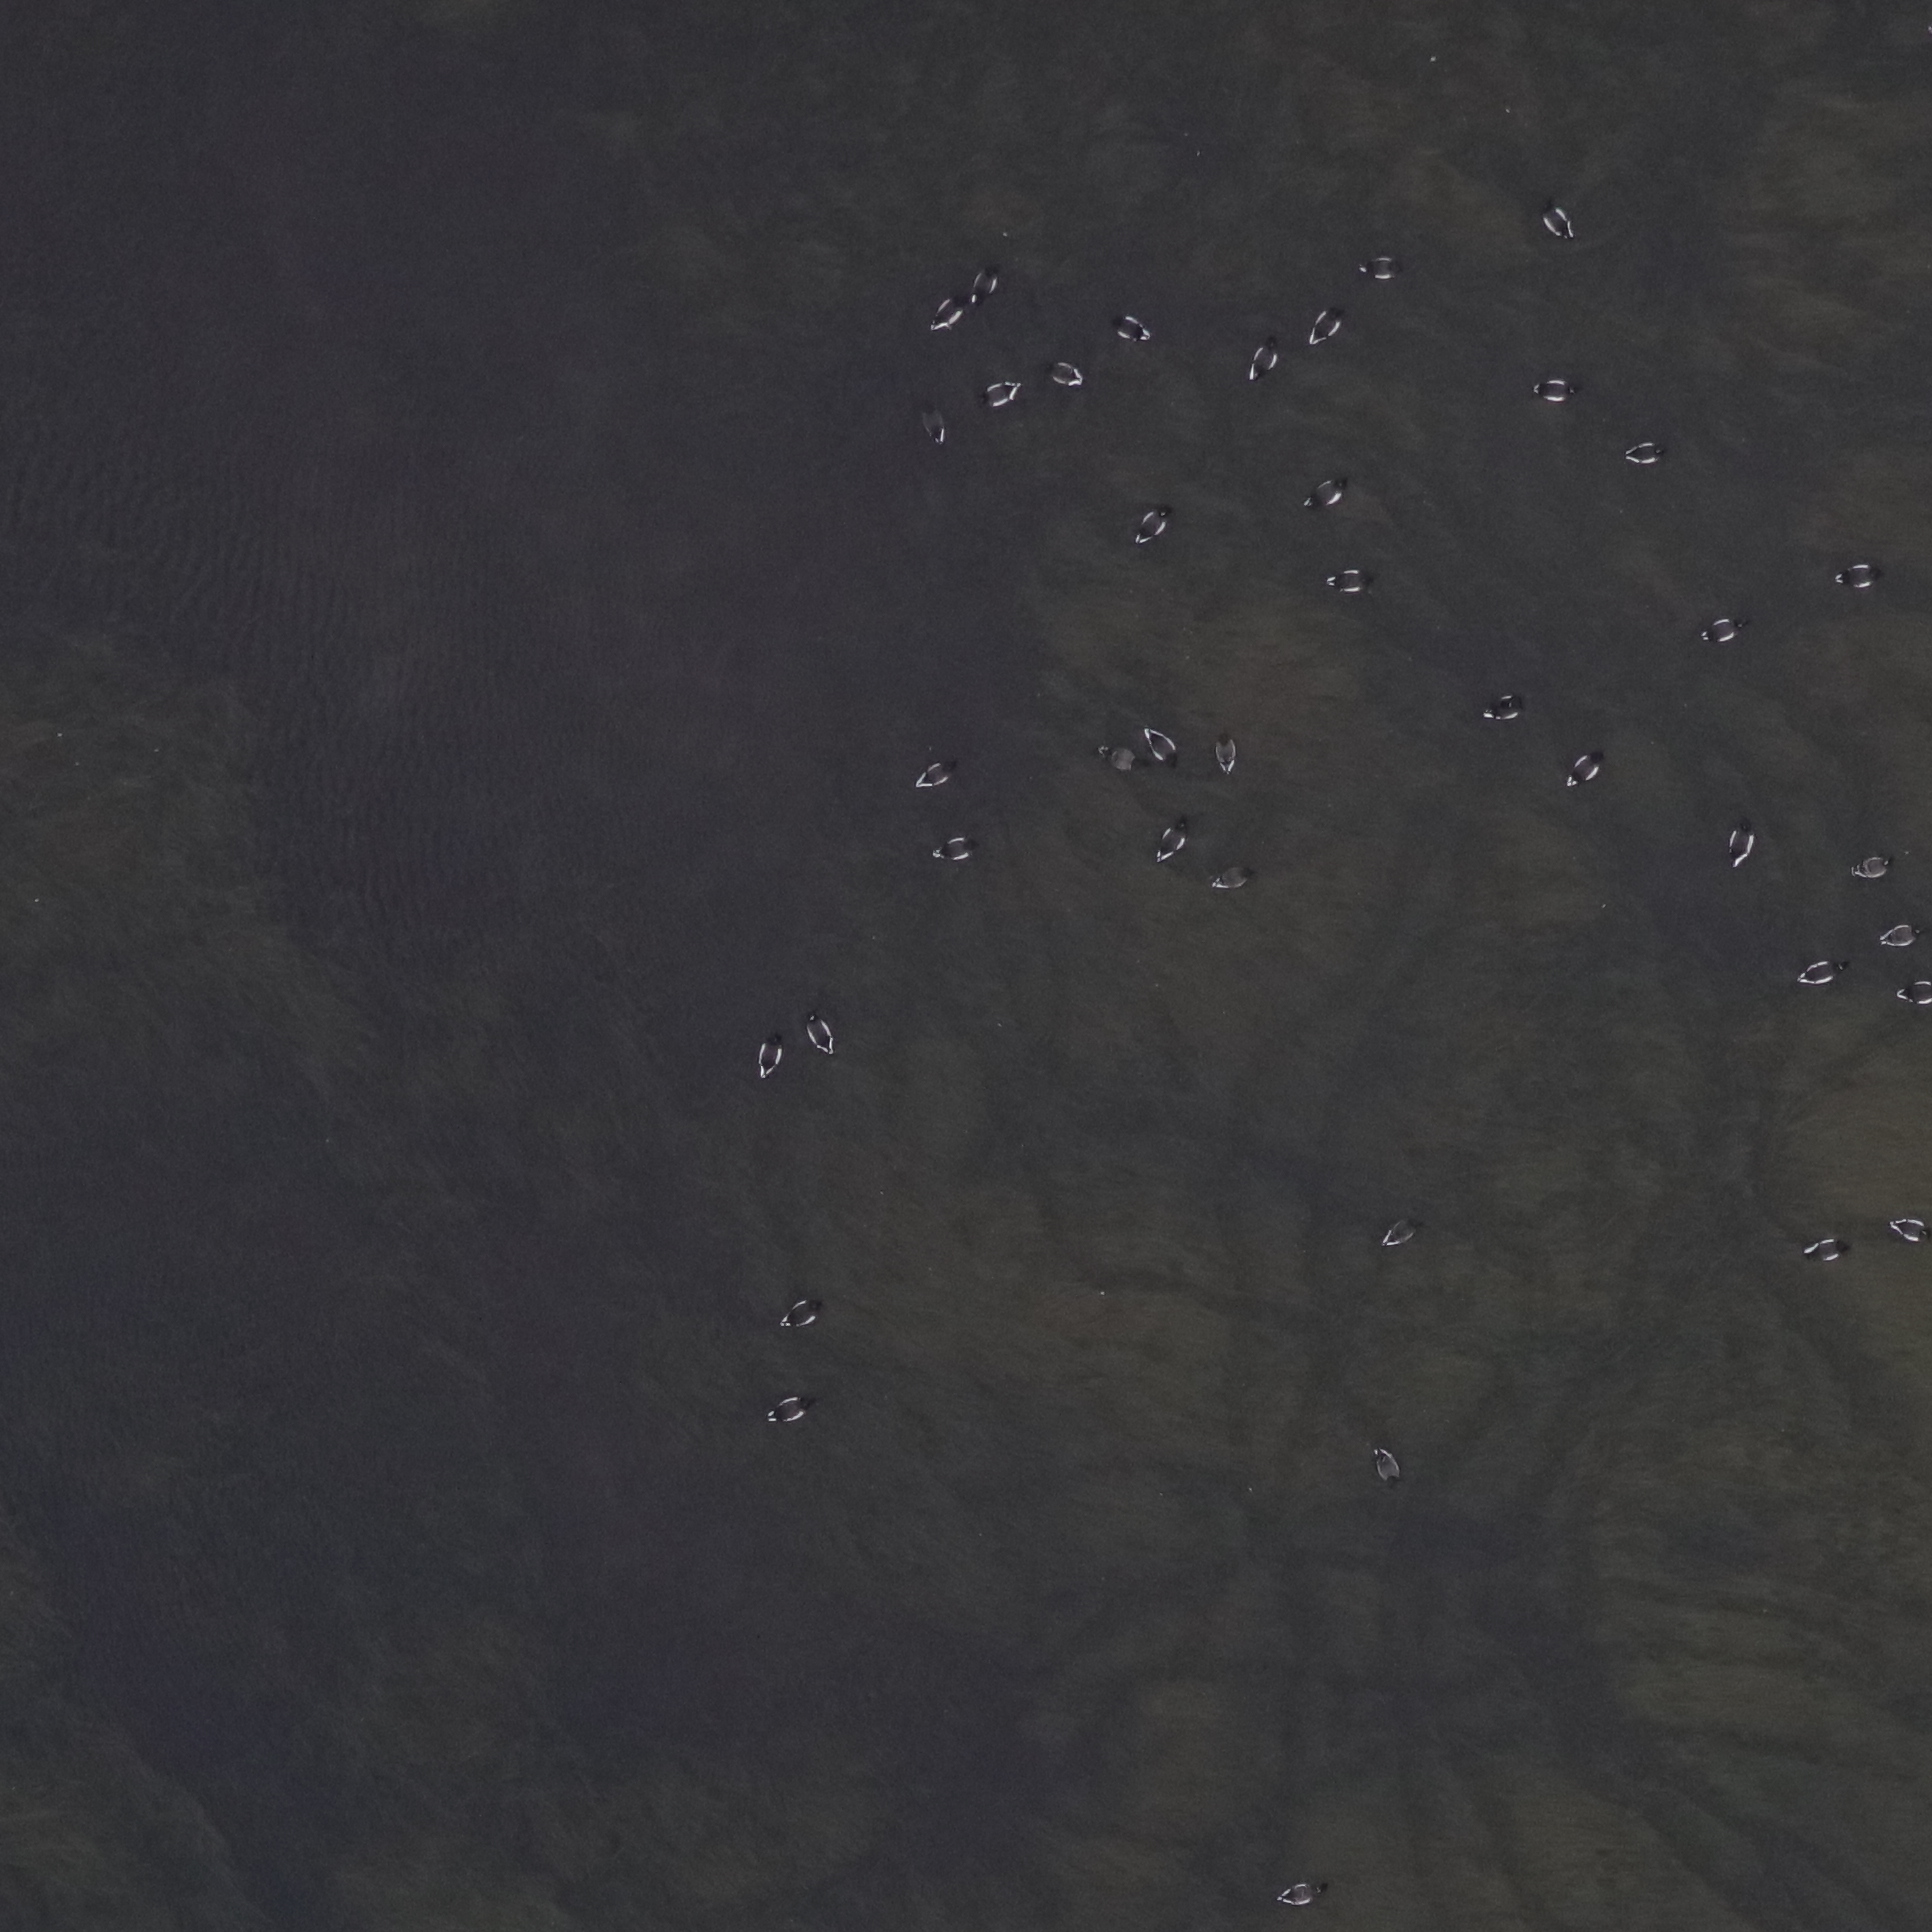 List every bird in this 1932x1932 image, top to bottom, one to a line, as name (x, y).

brant (1559, 223)
brant (1382, 270)
brant (982, 289)
brant (954, 309)
brant (1326, 327)
brant (1132, 331)
brant (1264, 360)
brant (1064, 376)
brant (1555, 393)
brant (999, 394)
brant (933, 420)
brant (1646, 452)
brant (1328, 494)
brant (1154, 527)
brant (1860, 577)
brant (1351, 583)
brant (1724, 629)
brant (1505, 710)
brant (1161, 746)
brant (1227, 753)
brant (1124, 759)
brant (1584, 768)
brant (935, 773)
brant (1172, 842)
brant (1743, 846)
brant (955, 850)
brant (1875, 867)
brant (1235, 879)
brant (1904, 937)
brant (1821, 972)
brant (1921, 992)
brant (818, 1032)
brant (768, 1056)
brant (1912, 1230)
brant (1401, 1233)
brant (1827, 1250)
brant (802, 1314)
brant (789, 1409)
brant (1388, 1465)
brant (1302, 1893)